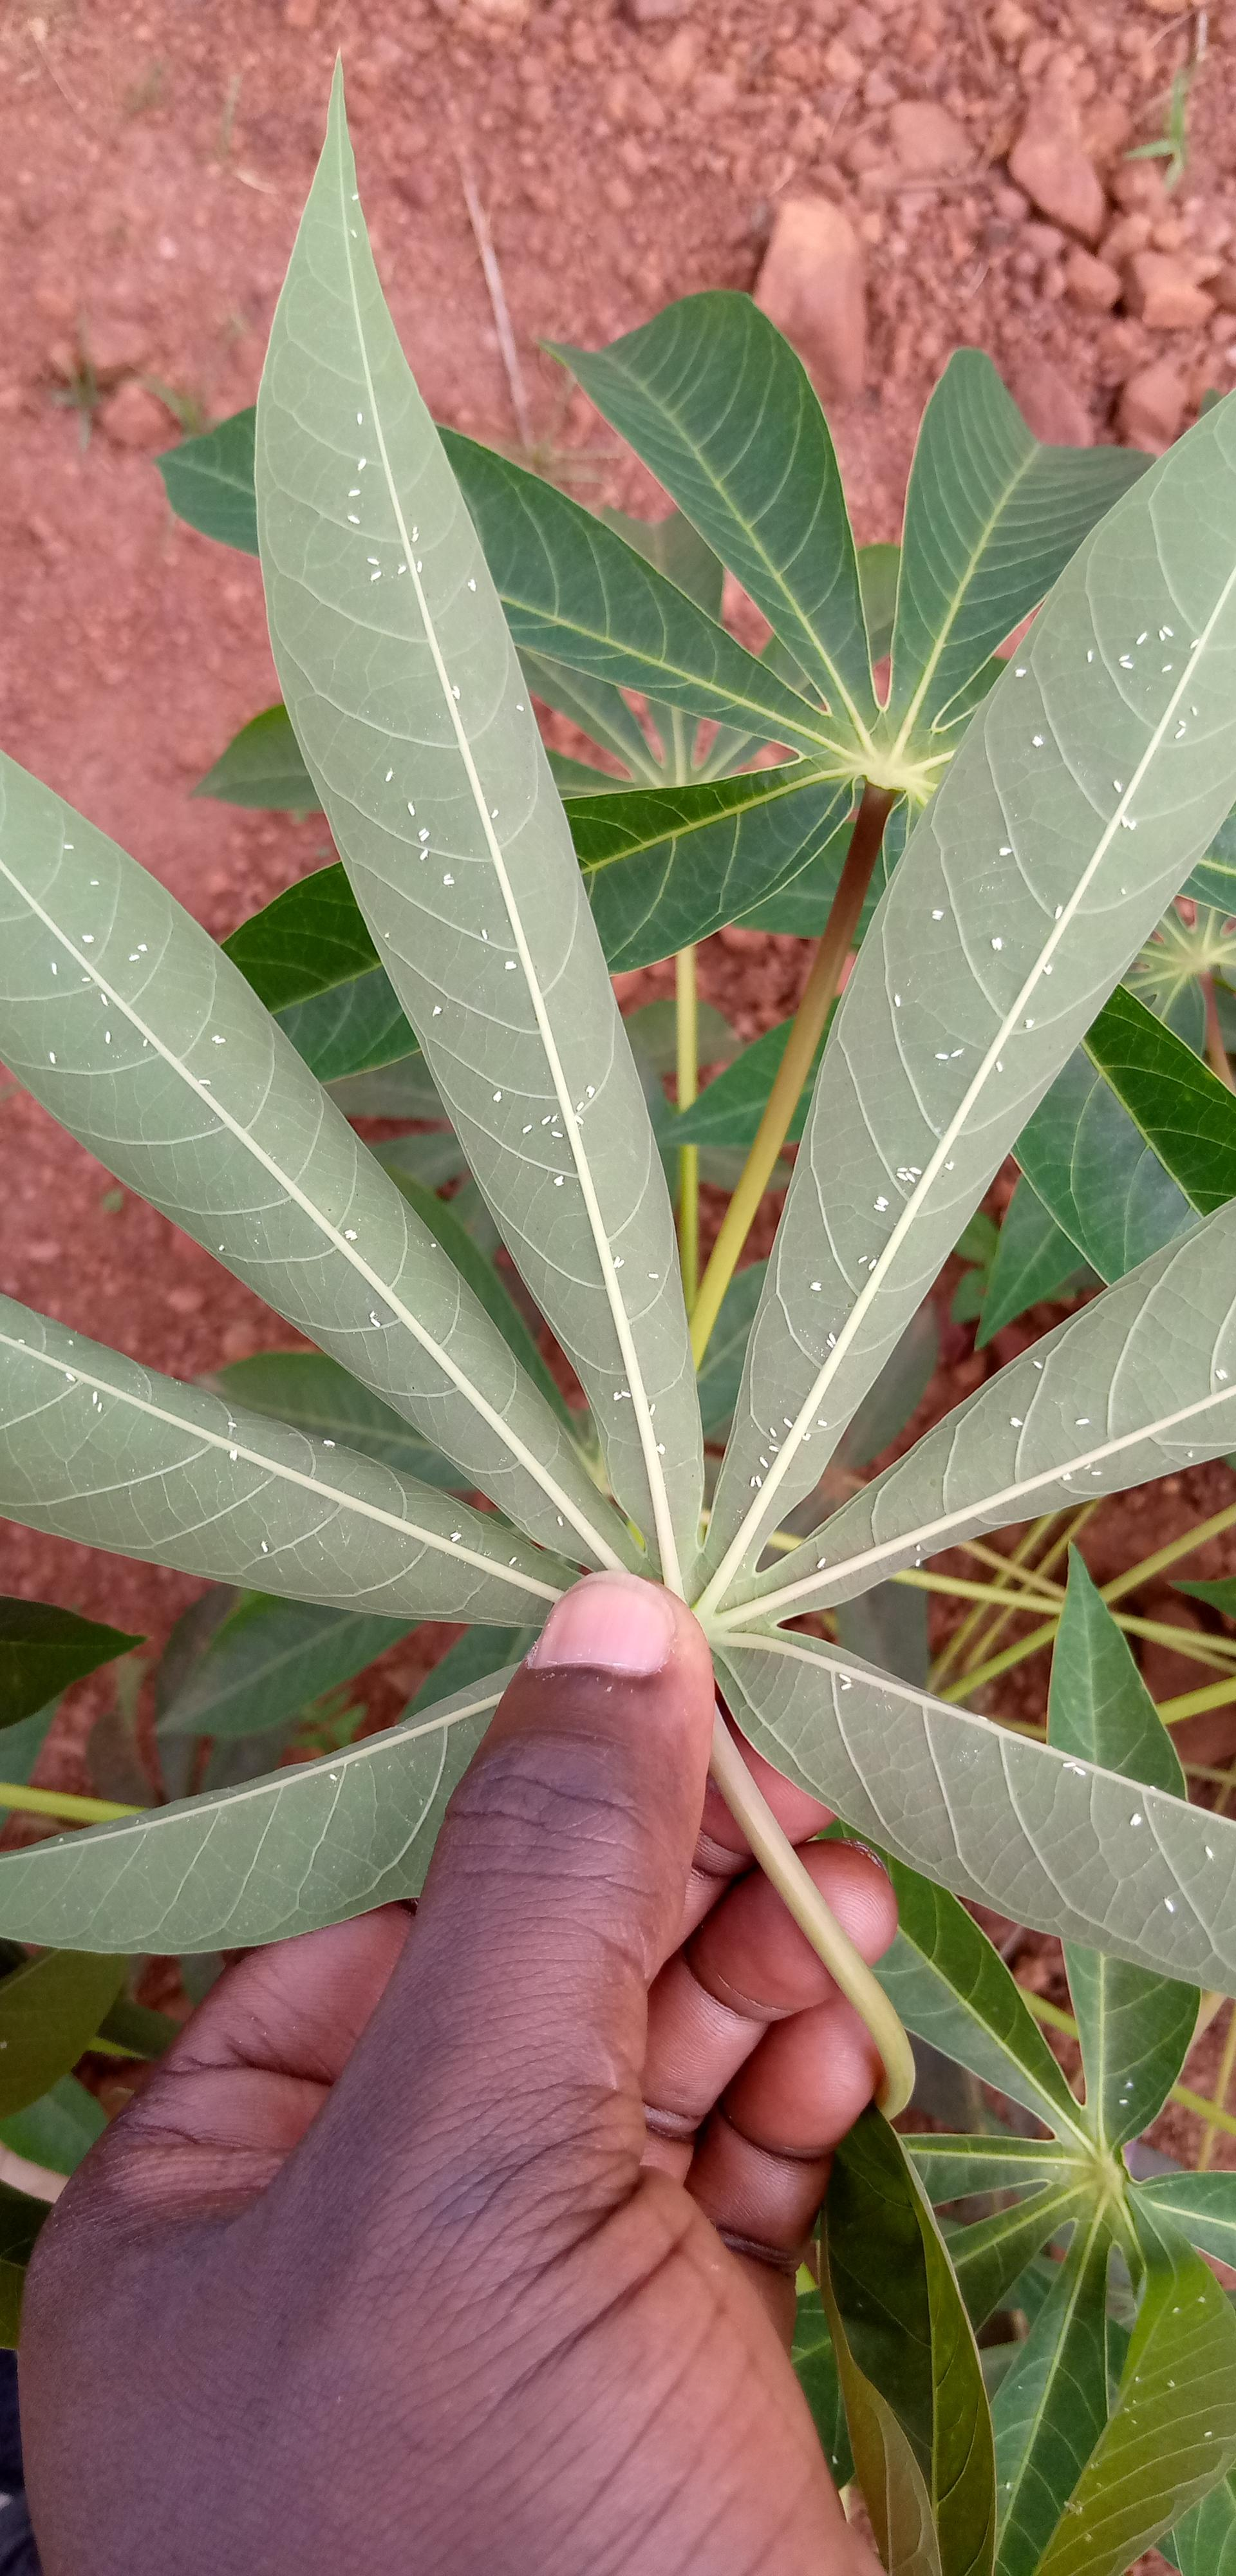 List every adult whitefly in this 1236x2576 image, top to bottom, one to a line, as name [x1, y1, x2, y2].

whitefly [350, 191, 362, 205]
whitefly [349, 227, 361, 240]
whitefly [354, 412, 365, 426]
whitefly [355, 455, 371, 473]
whitefly [346, 488, 364, 499]
whitefly [345, 513, 362, 526]
whitefly [411, 526, 419, 533]
whitefly [410, 533, 420, 545]
whitefly [365, 556, 382, 567]
whitefly [415, 559, 427, 575]
whitefly [397, 563, 409, 577]
whitefly [369, 570, 384, 584]
whitefly [465, 577, 479, 595]
whitefly [1162, 623, 1175, 639]
whitefly [1157, 629, 1168, 643]
whitefly [1134, 630, 1147, 647]
whitefly [1189, 637, 1202, 650]
whitefly [1085, 649, 1096, 667]
whitefly [1116, 652, 1130, 663]
whitefly [1119, 661, 1135, 672]
whitefly [1159, 663, 1174, 674]
whitefly [1014, 667, 1029, 678]
whitefly [451, 683, 460, 691]
whitefly [451, 690, 461, 703]
whitefly [514, 703, 527, 714]
whitefly [1190, 705, 1203, 718]
whitefly [1175, 718, 1188, 729]
whitefly [1174, 728, 1188, 743]
whitefly [1030, 732, 1045, 750]
whitefly [384, 767, 396, 784]
whitefly [1112, 779, 1125, 795]
whitefly [405, 800, 417, 817]
whitefly [489, 808, 503, 820]
whitefly [1120, 814, 1130, 830]
whitefly [1128, 818, 1138, 831]
whitefly [418, 826, 429, 837]
whitefly [419, 831, 430, 844]
whitefly [61, 844, 77, 851]
whitefly [997, 846, 1015, 858]
whitefly [418, 848, 429, 862]
whitefly [442, 873, 453, 880]
whitefly [89, 878, 101, 888]
whitefly [443, 879, 456, 887]
whitefly [1053, 902, 1067, 920]
whitefly [930, 909, 944, 916]
whitefly [931, 914, 942, 923]
whitefly [480, 927, 491, 943]
whitefly [80, 931, 97, 939]
whitefly [995, 936, 1004, 952]
whitefly [82, 938, 95, 944]
whitefly [990, 938, 996, 952]
whitefly [136, 943, 149, 953]
whitefly [128, 951, 142, 965]
whitefly [503, 956, 520, 973]
whitefly [49, 960, 61, 976]
whitefly [1042, 961, 1060, 979]
whitefly [80, 976, 92, 984]
whitefly [892, 991, 904, 1008]
whitefly [100, 992, 111, 1007]
whitefly [431, 1003, 445, 1019]
whitefly [1024, 1017, 1035, 1030]
whitefly [104, 1030, 111, 1046]
whitefly [211, 1034, 221, 1041]
whitefly [141, 1037, 149, 1049]
whitefly [214, 1037, 227, 1045]
whitefly [950, 1047, 966, 1059]
whitefly [48, 1051, 57, 1065]
whitefly [932, 1051, 950, 1062]
whitefly [994, 1059, 1006, 1075]
whitefly [196, 1077, 214, 1086]
whitefly [585, 1084, 600, 1100]
whitefly [491, 1088, 503, 1103]
whitefly [575, 1101, 587, 1112]
whitefly [550, 1113, 559, 1124]
whitefly [540, 1113, 552, 1126]
whitefly [574, 1114, 585, 1127]
whitefly [520, 1122, 534, 1137]
whitefly [550, 1129, 565, 1141]
whitefly [941, 1157, 957, 1171]
whitefly [908, 1166, 924, 1176]
whitefly [896, 1166, 906, 1173]
whitefly [895, 1171, 908, 1183]
whitefly [905, 1172, 917, 1186]
whitefly [552, 1175, 565, 1189]
whitefly [875, 1195, 891, 1207]
whitefly [872, 1204, 888, 1213]
whitefly [342, 1228, 355, 1234]
whitefly [344, 1232, 359, 1242]
whitefly [428, 1240, 438, 1250]
whitefly [217, 1243, 228, 1253]
whitefly [857, 1251, 870, 1265]
whitefly [612, 1255, 621, 1269]
whitefly [867, 1258, 877, 1273]
whitefly [619, 1258, 625, 1269]
whitefly [645, 1270, 661, 1280]
whitefly [810, 1281, 823, 1287]
whitefly [809, 1285, 823, 1293]
whitefly [370, 1309, 377, 1318]
whitefly [370, 1317, 383, 1330]
whitefly [827, 1331, 838, 1345]
whitefly [66, 1337, 75, 1348]
whitefly [17, 1338, 26, 1345]
whitefly [825, 1338, 836, 1350]
whitefly [1031, 1358, 1044, 1370]
whitefly [1219, 1368, 1228, 1379]
whitefly [1215, 1368, 1224, 1381]
whitefly [64, 1370, 77, 1382]
whitefly [620, 1388, 634, 1400]
whitefly [89, 1390, 100, 1406]
whitefly [613, 1391, 623, 1403]
whitefly [97, 1401, 104, 1416]
whitefly [648, 1403, 660, 1417]
whitefly [1007, 1416, 1024, 1429]
whitefly [782, 1417, 795, 1430]
whitefly [1074, 1417, 1092, 1427]
whitefly [225, 1419, 239, 1430]
whitefly [815, 1419, 829, 1428]
whitefly [768, 1425, 778, 1439]
whitefly [800, 1430, 813, 1442]
whitefly [321, 1436, 336, 1450]
whitefly [653, 1442, 668, 1457]
whitefly [767, 1444, 780, 1454]
whitefly [228, 1448, 238, 1462]
whitefly [758, 1455, 770, 1470]
whitefly [1089, 1470, 1103, 1478]
whitefly [1062, 1473, 1072, 1482]
whitefly [749, 1475, 756, 1490]
whitefly [755, 1475, 764, 1488]
whitefly [554, 1513, 568, 1529]
whitefly [449, 1531, 460, 1537]
whitefly [451, 1533, 461, 1543]
whitefly [259, 1540, 268, 1554]
whitefly [914, 1544, 922, 1553]
whitefly [507, 1555, 520, 1567]
whitefly [815, 1557, 829, 1571]
whitefly [914, 1557, 922, 1569]
whitefly [839, 1672, 853, 1683]
whitefly [839, 1683, 855, 1693]
whitefly [1061, 1761, 1078, 1769]
whitefly [1072, 1765, 1087, 1777]
whitefly [328, 1772, 339, 1783]
whitefly [1128, 1809, 1143, 1828]
whitefly [1203, 1844, 1217, 1861]
whitefly [1161, 1895, 1177, 1915]
whitefly [1121, 2079, 1138, 2090]
whitefly [1117, 2096, 1130, 2106]
whitefly [1172, 2305, 1181, 2316]
whitefly [1165, 2378, 1175, 2389]
whitefly [1203, 2429, 1215, 2438]
whitefly [830, 2454, 840, 2467]